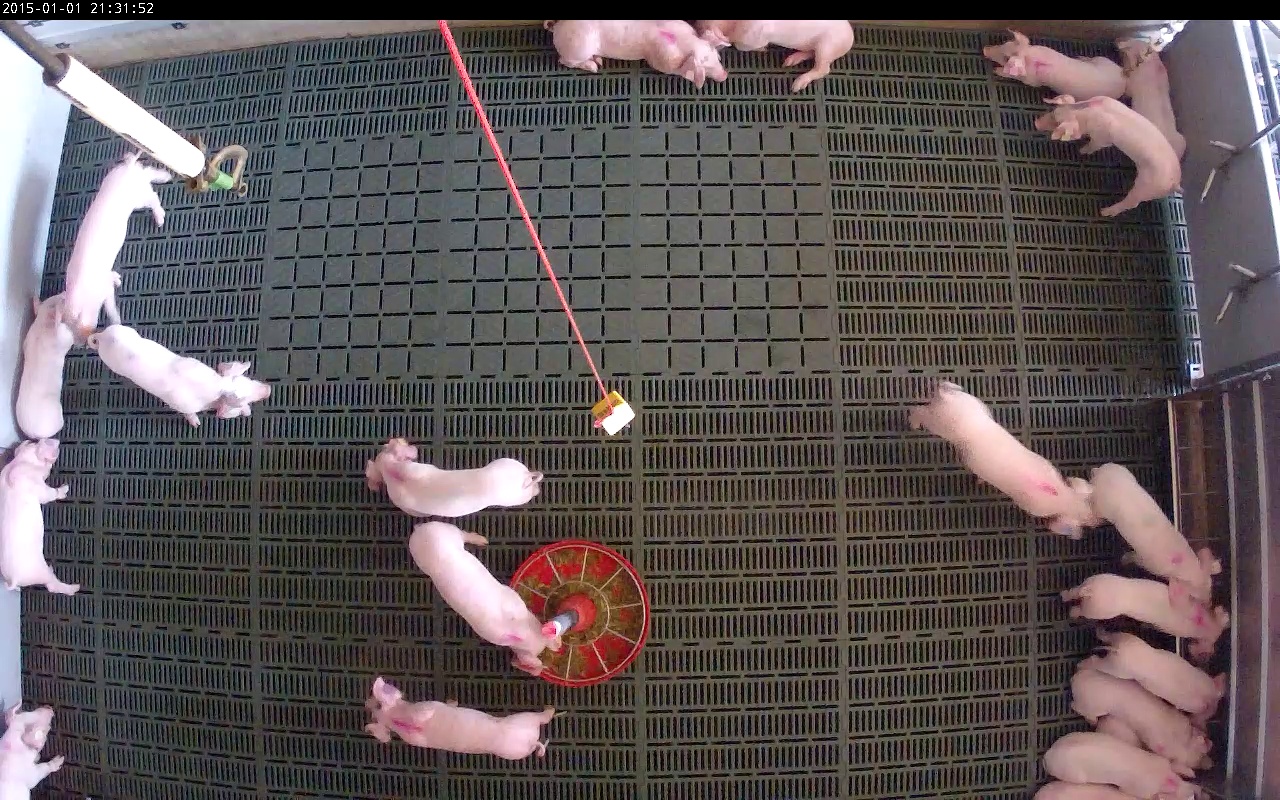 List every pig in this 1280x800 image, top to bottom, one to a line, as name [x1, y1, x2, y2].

pig [545, 19, 734, 90]
pig [694, 22, 856, 94]
pig [982, 27, 1127, 102]
pig [1115, 38, 1186, 161]
pig [1032, 96, 1186, 218]
pig [54, 151, 173, 350]
pig [15, 291, 75, 439]
pig [88, 324, 272, 428]
pig [906, 381, 1099, 539]
pig [0, 439, 80, 597]
pig [366, 439, 544, 518]
pig [1090, 462, 1221, 614]
pig [408, 522, 561, 677]
pig [1060, 574, 1228, 663]
pig [1078, 629, 1229, 732]
pig [1072, 667, 1215, 776]
pig [362, 677, 555, 762]
pig [0, 698, 65, 797]
pig [1040, 731, 1202, 799]
pig [1031, 780, 1144, 799]